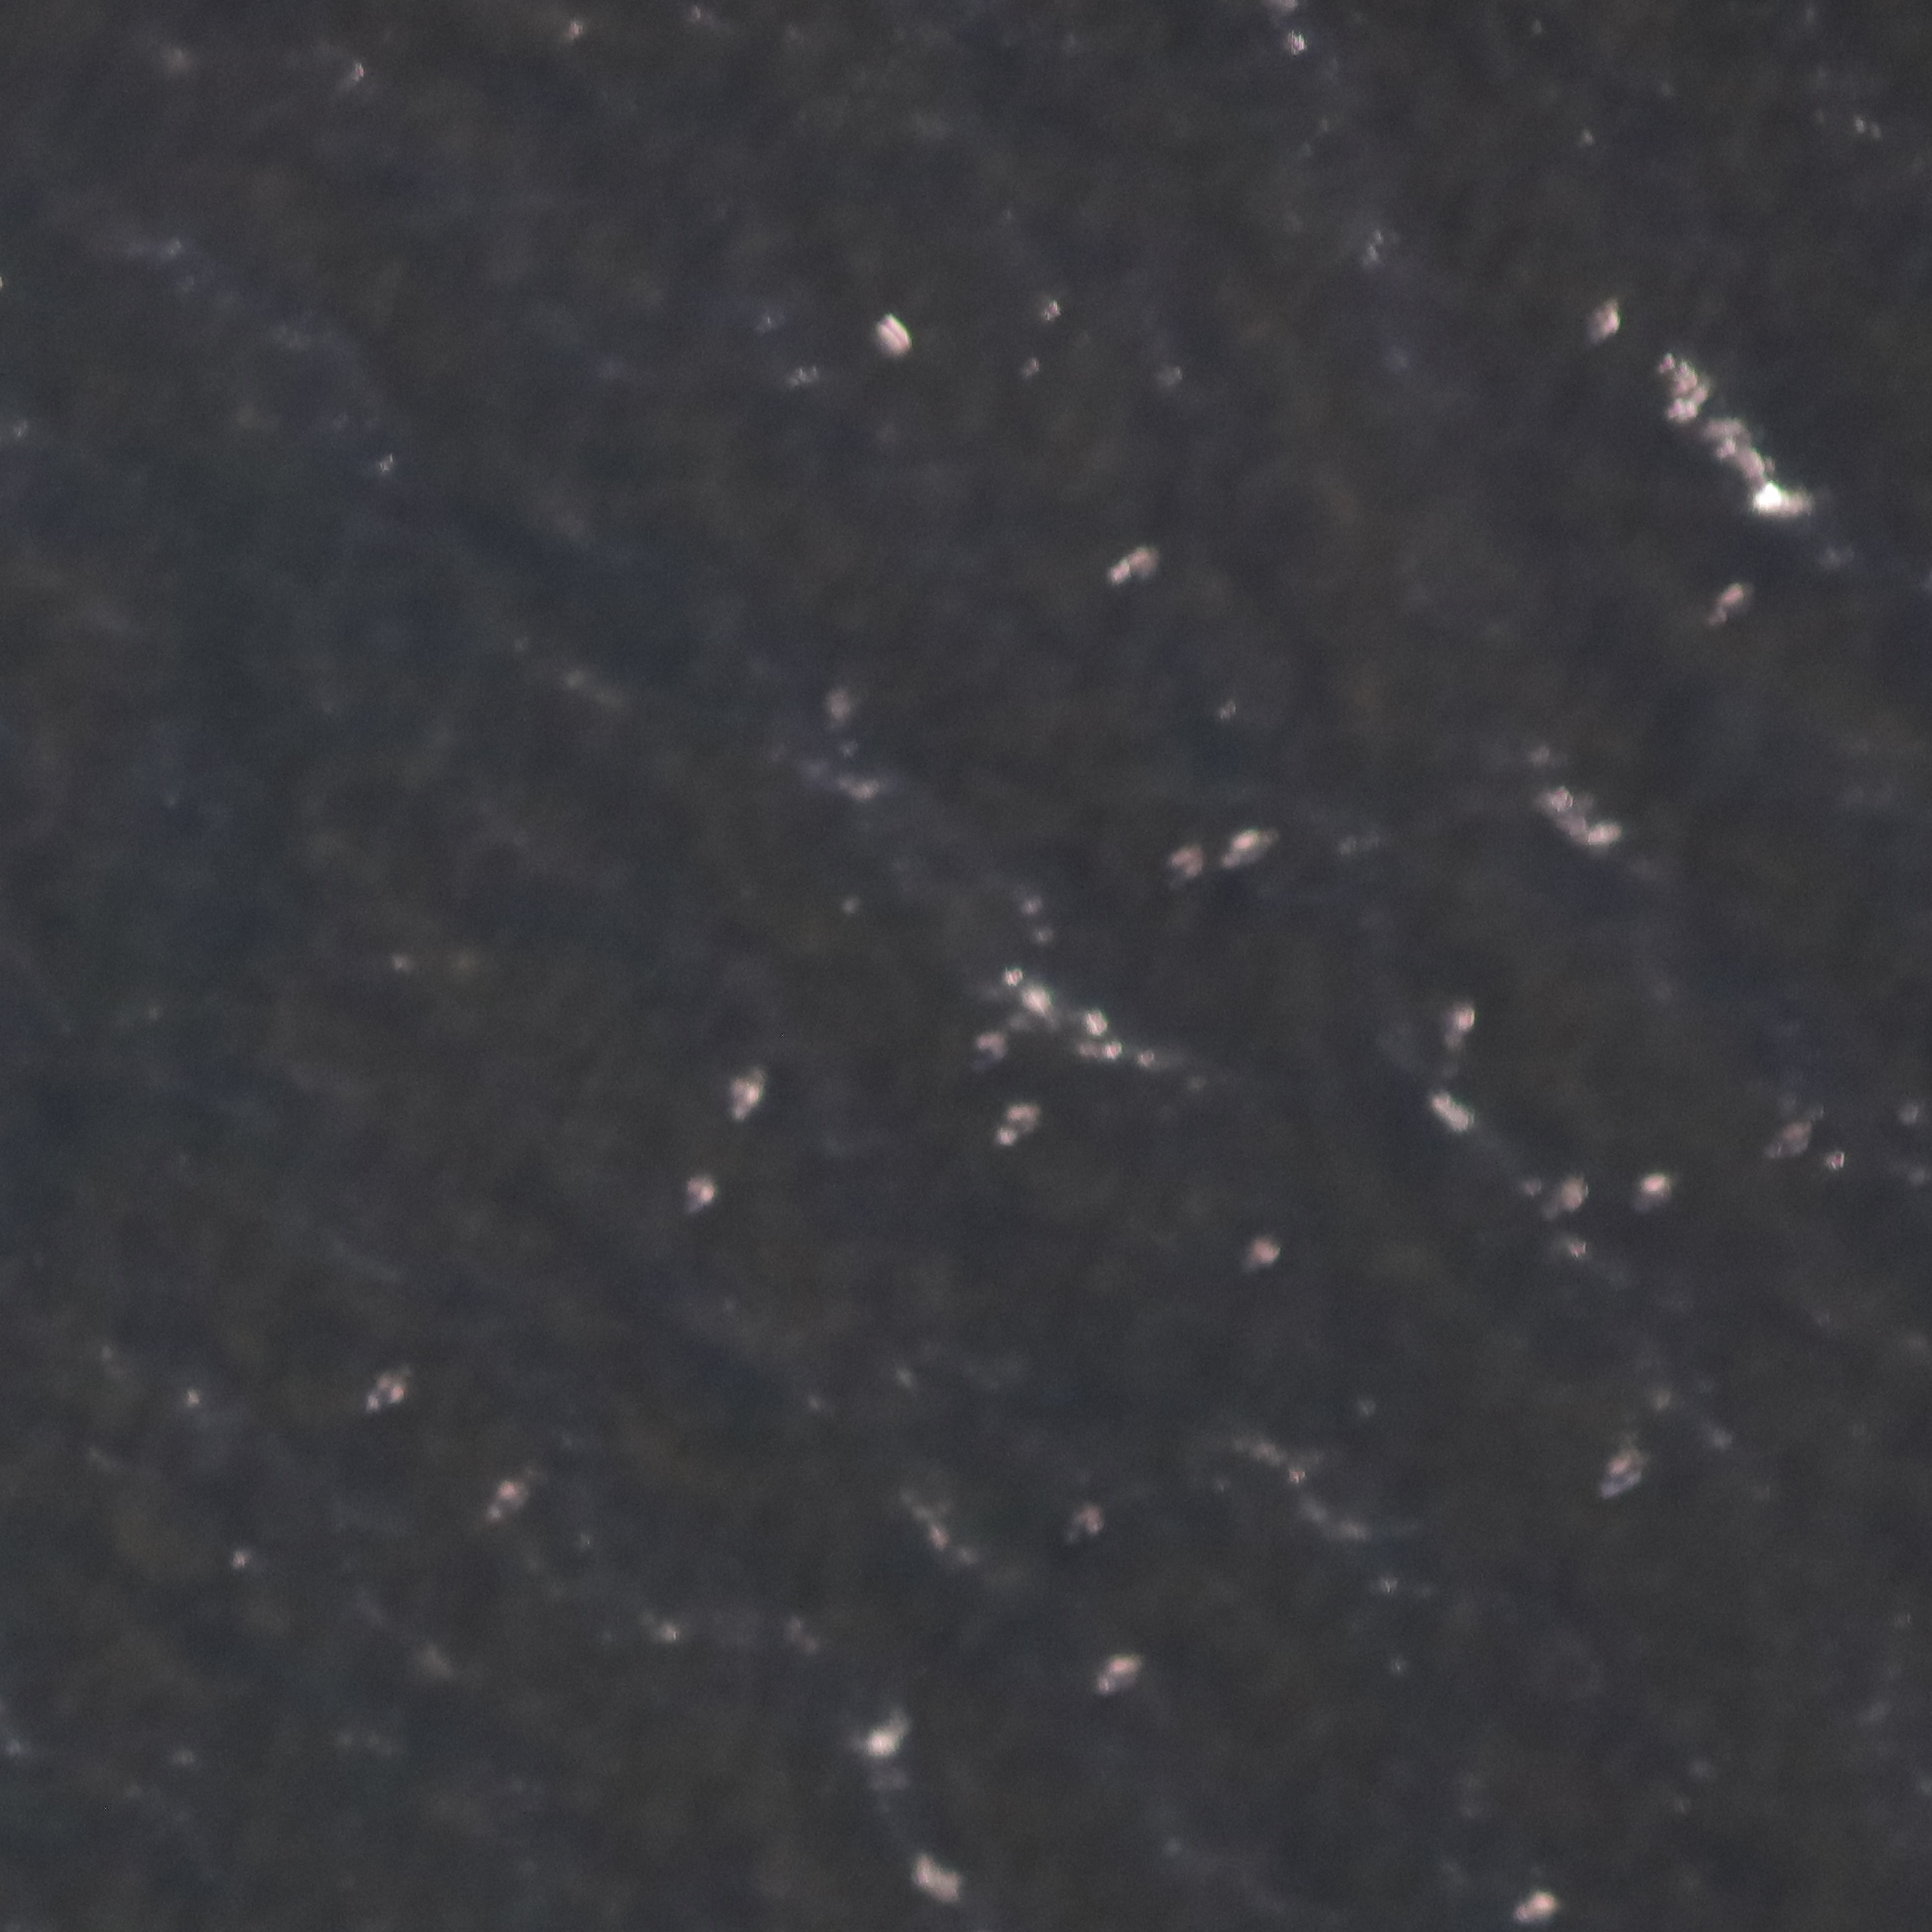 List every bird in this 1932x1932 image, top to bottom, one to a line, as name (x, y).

brant (1134, 569)
brant (1733, 597)
brant (1246, 855)
brant (1182, 867)
brant (1458, 1023)
brant (991, 1052)
brant (743, 1094)
brant (1019, 1121)
brant (1568, 1191)
brant (699, 1195)
brant (1655, 1196)
brant (1255, 1255)
brant (389, 1391)
brant (1623, 1472)
brant (507, 1502)
brant (1080, 1528)
brant (1122, 1677)